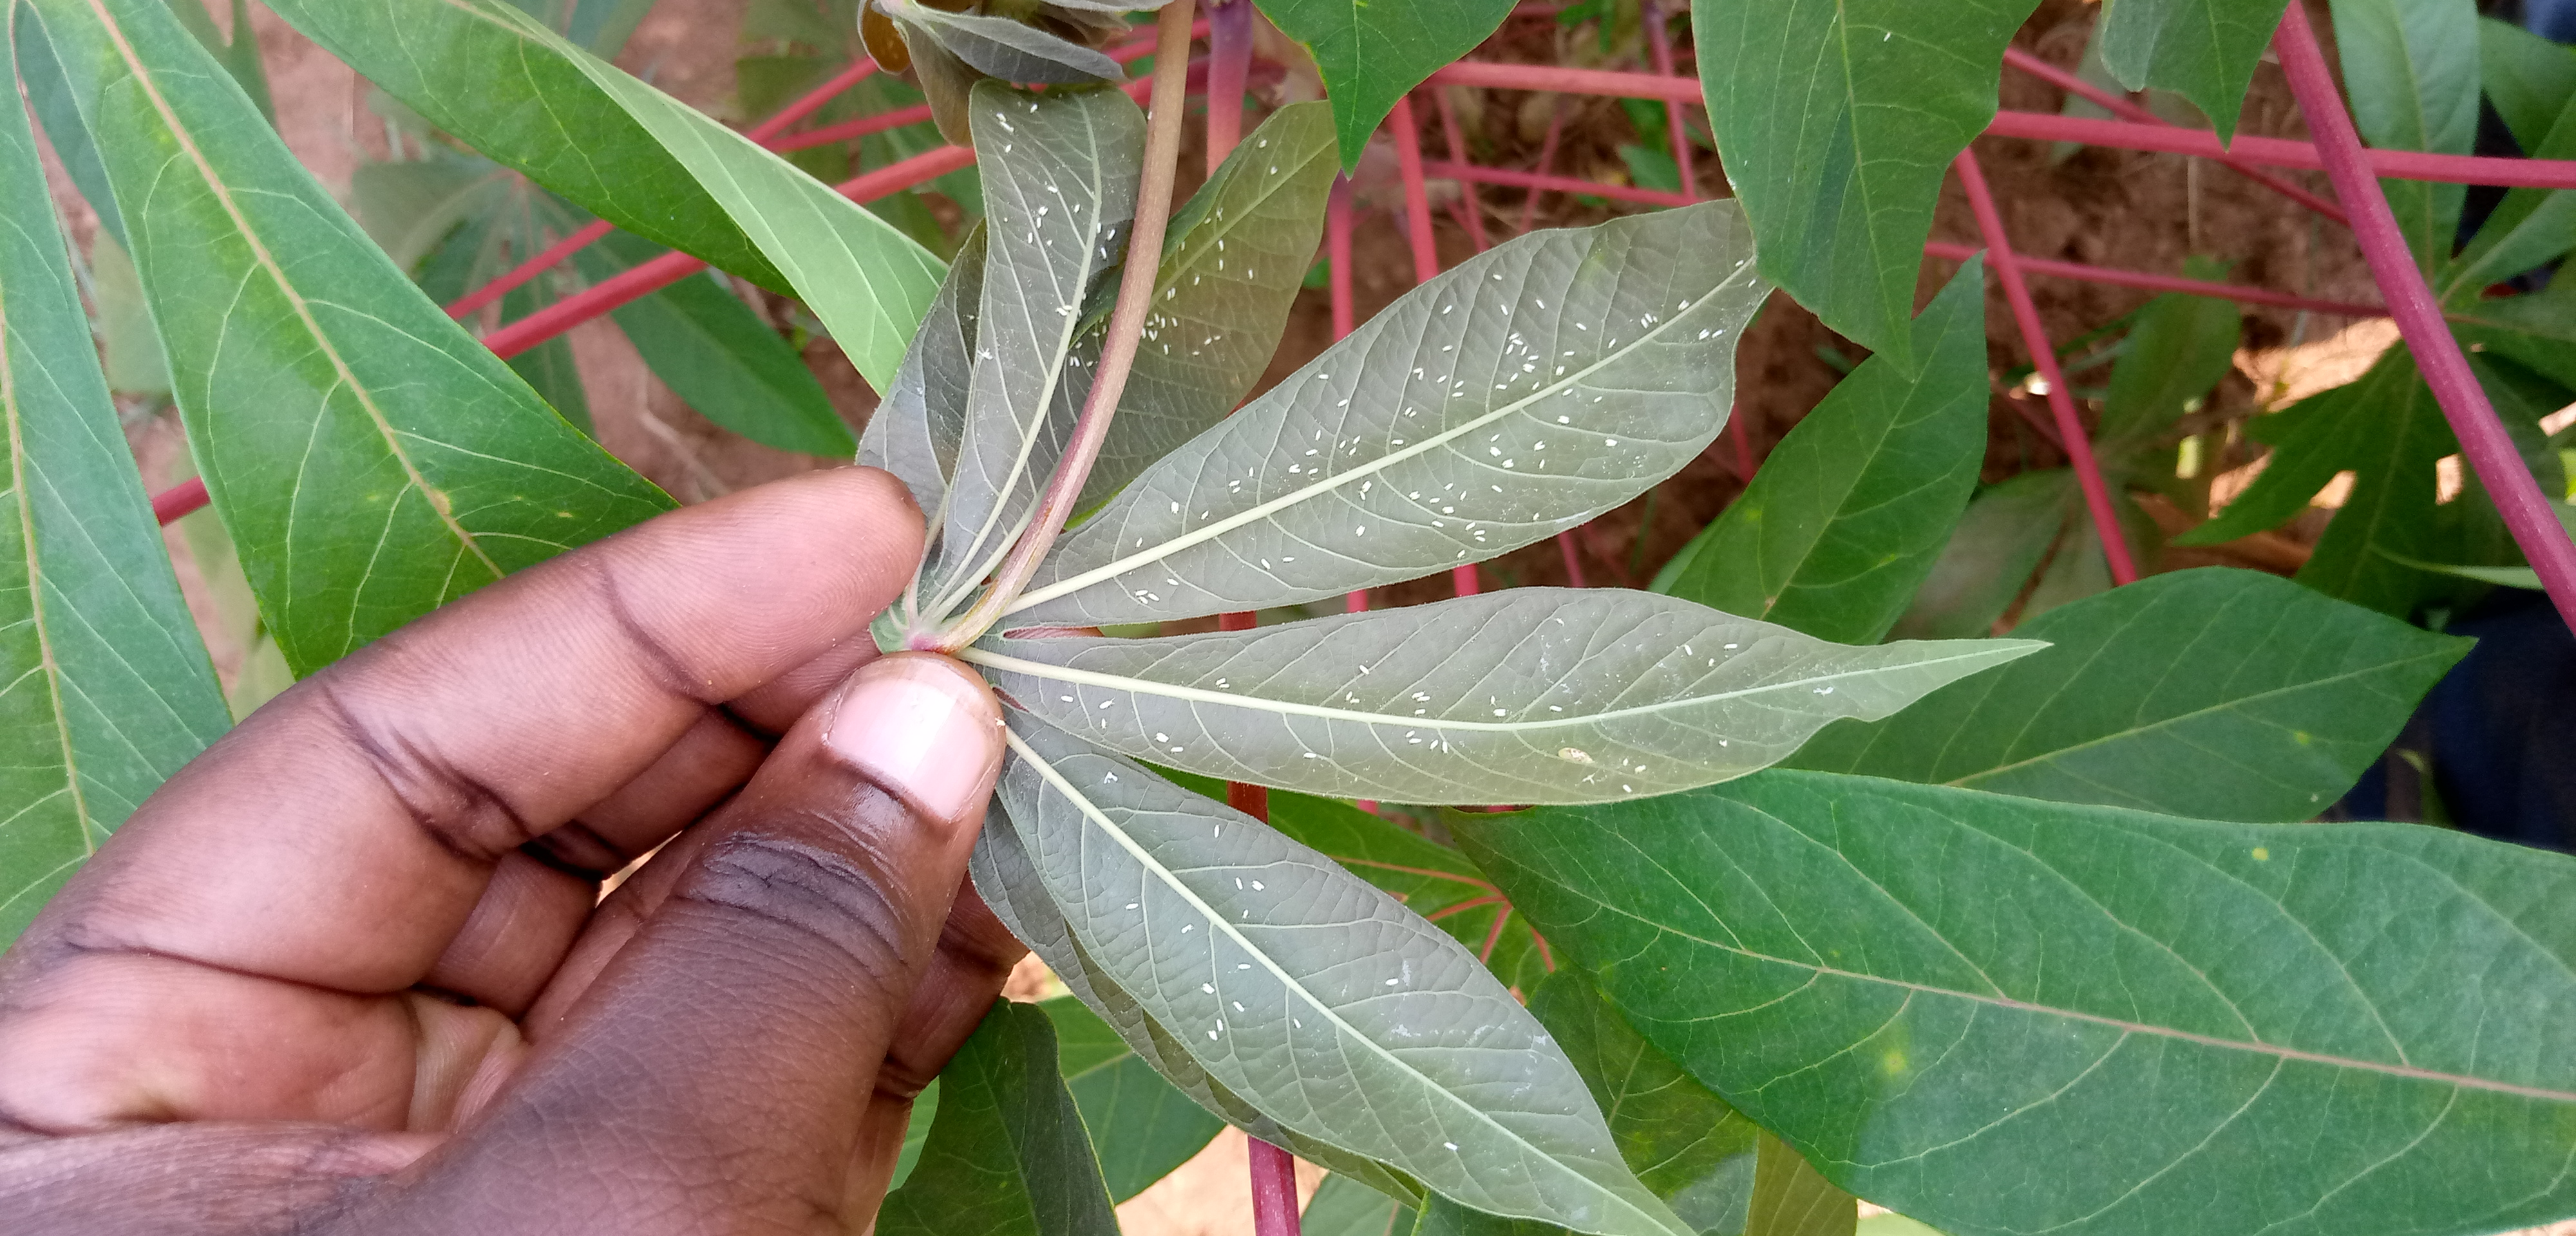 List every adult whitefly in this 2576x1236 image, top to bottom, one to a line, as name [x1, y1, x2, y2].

whitefly [1882, 30, 1892, 43]
whitefly [1030, 102, 1038, 115]
whitefly [1145, 109, 1154, 121]
whitefly [995, 112, 1007, 121]
whitefly [1258, 138, 1268, 150]
whitefly [1004, 143, 1012, 154]
whitefly [1269, 166, 1278, 176]
whitefly [1047, 185, 1058, 194]
whitefly [1074, 203, 1080, 213]
whitefly [1039, 205, 1045, 214]
whitefly [1043, 207, 1048, 216]
whitefly [1216, 207, 1224, 223]
whitefly [1036, 216, 1043, 230]
whitefly [1204, 217, 1212, 226]
whitefly [1095, 221, 1102, 233]
whitefly [1106, 228, 1117, 242]
whitefly [1027, 232, 1034, 244]
whitefly [1045, 238, 1053, 248]
whitefly [1217, 238, 1225, 252]
whitefly [1180, 241, 1187, 253]
whitefly [1100, 246, 1108, 261]
whitefly [1734, 258, 1747, 267]
whitefly [1217, 259, 1226, 273]
whitefly [1247, 269, 1254, 281]
whitefly [1492, 272, 1502, 283]
whitefly [1193, 274, 1204, 288]
whitefly [1748, 277, 1757, 288]
whitefly [1171, 287, 1177, 299]
whitefly [1166, 290, 1171, 301]
whitefly [1535, 298, 1546, 311]
whitefly [1678, 299, 1687, 311]
whitefly [1499, 302, 1510, 316]
whitefly [1681, 302, 1690, 312]
whitefly [1062, 304, 1073, 312]
whitefly [1442, 304, 1452, 316]
whitefly [1055, 307, 1067, 317]
whitefly [1078, 308, 1083, 317]
whitefly [1644, 311, 1653, 324]
whitefly [1154, 312, 1161, 323]
whitefly [1652, 314, 1659, 324]
whitefly [1170, 315, 1180, 328]
whitefly [1640, 316, 1649, 330]
whitefly [1160, 317, 1166, 329]
whitefly [1146, 321, 1155, 328]
whitefly [1575, 321, 1588, 332]
whitefly [1102, 324, 1107, 335]
whitefly [1141, 328, 1148, 341]
whitefly [1698, 328, 1707, 336]
whitefly [1711, 328, 1723, 339]
whitefly [1147, 330, 1154, 342]
whitefly [1154, 330, 1159, 341]
whitefly [1699, 330, 1710, 342]
whitefly [1091, 331, 1101, 337]
whitefly [1507, 332, 1520, 340]
whitefly [1213, 334, 1222, 342]
whitefly [1203, 337, 1212, 346]
whitefly [1607, 337, 1616, 349]
whitefly [1511, 339, 1523, 346]
whitefly [1074, 339, 1083, 350]
whitefly [1162, 342, 1170, 356]
whitefly [1504, 343, 1515, 355]
whitefly [1441, 344, 1454, 353]
whitefly [976, 345, 994, 361]
whitefly [1519, 345, 1529, 357]
whitefly [1562, 350, 1576, 358]
whitefly [1191, 350, 1200, 357]
whitefly [1527, 353, 1539, 362]
whitefly [1070, 355, 1074, 368]
whitefly [1074, 355, 1081, 368]
whitefly [1086, 360, 1093, 368]
whitefly [1522, 363, 1535, 370]
whitefly [1555, 364, 1560, 377]
whitefly [1560, 365, 1565, 376]
whitefly [1414, 367, 1423, 375]
whitefly [1523, 367, 1533, 374]
whitefly [1418, 371, 1424, 382]
whitefly [1509, 371, 1519, 382]
whitefly [1317, 373, 1330, 380]
whitefly [1437, 374, 1448, 384]
whitefly [1454, 379, 1465, 389]
whitefly [1531, 380, 1540, 392]
whitefly [1495, 382, 1507, 393]
whitefly [1561, 388, 1574, 397]
whitefly [1451, 391, 1464, 398]
whitefly [1593, 395, 1603, 404]
whitefly [1336, 397, 1348, 408]
whitefly [1404, 406, 1413, 416]
whitefly [1410, 409, 1417, 418]
whitefly [1558, 415, 1570, 420]
whitefly [1557, 418, 1570, 424]
whitefly [1314, 428, 1322, 442]
whitefly [1490, 433, 1501, 443]
whitefly [1352, 434, 1361, 445]
whitefly [1338, 438, 1347, 450]
whitefly [1391, 438, 1405, 446]
whitefly [1605, 438, 1618, 442]
whitefly [1535, 440, 1544, 446]
whitefly [1606, 442, 1617, 449]
whitefly [1535, 444, 1546, 451]
whitefly [1490, 446, 1502, 456]
whitefly [1348, 447, 1357, 457]
whitefly [1304, 448, 1320, 456]
whitefly [1490, 449, 1497, 458]
whitefly [1537, 458, 1547, 470]
whitefly [1502, 458, 1513, 465]
whitefly [1504, 462, 1515, 470]
whitefly [1289, 463, 1302, 469]
whitefly [1247, 465, 1256, 478]
whitefly [1307, 466, 1320, 476]
whitefly [1289, 467, 1302, 474]
whitefly [1227, 479, 1242, 488]
whitefly [1362, 480, 1370, 490]
whitefly [1444, 482, 1455, 491]
whitefly [1364, 483, 1372, 492]
whitefly [1490, 484, 1502, 493]
whitefly [1231, 486, 1242, 495]
whitefly [1359, 489, 1367, 501]
whitefly [1458, 489, 1467, 501]
whitefly [1409, 490, 1419, 498]
whitefly [1412, 493, 1421, 500]
whitefly [1428, 496, 1441, 505]
whitefly [1170, 500, 1175, 514]
whitefly [1175, 501, 1180, 514]
whitefly [1441, 506, 1454, 510]
whitefly [1200, 509, 1209, 521]
whitefly [1444, 510, 1455, 514]
whitefly [1530, 511, 1542, 521]
whitefly [1432, 520, 1444, 529]
whitefly [1465, 521, 1477, 531]
whitefly [1356, 524, 1363, 534]
whitefly [1358, 525, 1366, 538]
whitefly [1473, 529, 1486, 536]
whitefly [1473, 536, 1486, 543]
whitefly [1135, 537, 1144, 548]
whitefly [1455, 548, 1467, 559]
whitefly [1282, 556, 1294, 563]
whitefly [1260, 557, 1271, 571]
whitefly [1166, 577, 1179, 586]
whitefly [1135, 589, 1149, 595]
whitefly [1148, 593, 1160, 601]
whitefly [1138, 595, 1149, 605]
whitefly [1682, 642, 1695, 656]
whitefly [1723, 642, 1739, 651]
whitefly [1707, 657, 1715, 668]
whitefly [1359, 664, 1370, 676]
whitefly [1215, 677, 1227, 687]
whitefly [1219, 683, 1230, 689]
whitefly [1811, 684, 1835, 697]
whitefly [1346, 691, 1353, 701]
whitefly [1411, 691, 1425, 699]
whitefly [1060, 694, 1074, 704]
whitefly [1490, 694, 1496, 706]
whitefly [1417, 696, 1431, 702]
whitefly [1349, 697, 1360, 705]
whitefly [1097, 698, 1115, 710]
whitefly [1548, 704, 1563, 713]
whitefly [1414, 708, 1427, 716]
whitefly [1493, 708, 1506, 713]
whitefly [1494, 713, 1506, 717]
whitefly [994, 716, 1007, 727]
whitefly [1100, 717, 1107, 730]
whitefly [1405, 729, 1416, 738]
whitefly [1155, 731, 1170, 740]
whitefly [1156, 736, 1167, 744]
whitefly [1408, 738, 1423, 744]
whitefly [1717, 738, 1730, 748]
whitefly [1429, 738, 1439, 752]
whitefly [1441, 740, 1448, 755]
whitefly [1170, 745, 1184, 754]
whitefly [1302, 751, 1318, 760]
whitefly [1622, 758, 1630, 767]
whitefly [1633, 763, 1648, 774]
whitefly [1102, 768, 1119, 785]
whitefly [1580, 773, 1596, 785]
whitefly [1622, 782, 1633, 794]
whitefly [1213, 823, 1220, 839]
whitefly [1234, 876, 1246, 891]
whitefly [1252, 879, 1265, 889]
whitefly [1251, 883, 1262, 892]
whitefly [1124, 902, 1139, 911]
whitefly [1242, 908, 1249, 920]
whitefly [1180, 921, 1193, 935]
whitefly [1237, 962, 1251, 971]
whitefly [1383, 978, 1399, 987]
whitefly [1203, 982, 1215, 993]
whitefly [1203, 986, 1213, 995]
whitefly [1233, 1000, 1245, 1013]
whitefly [1293, 1016, 1302, 1030]
whitefly [1216, 1018, 1225, 1031]
whitefly [1211, 1029, 1219, 1042]
whitefly [1208, 1030, 1212, 1040]
whitefly [1443, 1139, 1458, 1152]